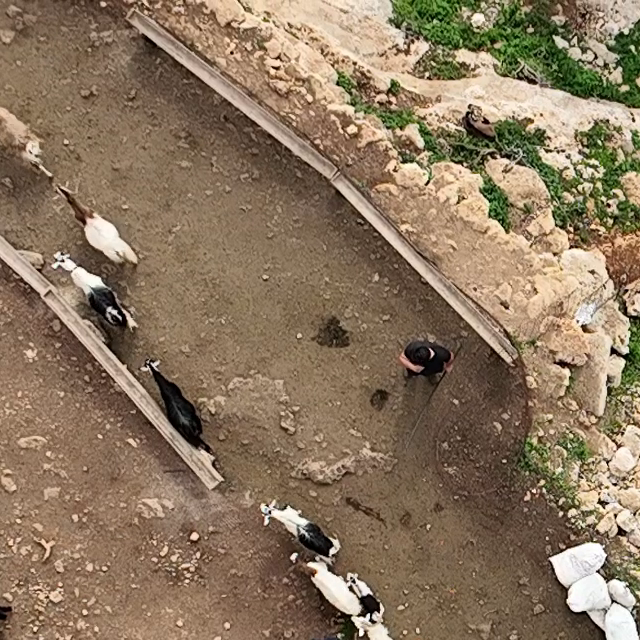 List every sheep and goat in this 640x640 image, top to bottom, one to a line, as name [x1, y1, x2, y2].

goat [0, 80, 53, 179]
goat [51, 183, 137, 268]
goat [50, 250, 137, 331]
goat [139, 360, 213, 453]
goat [260, 496, 340, 559]
goat [294, 563, 361, 615]
goat [344, 571, 384, 621]
goat [0, 606, 11, 629]
goat [352, 615, 419, 639]